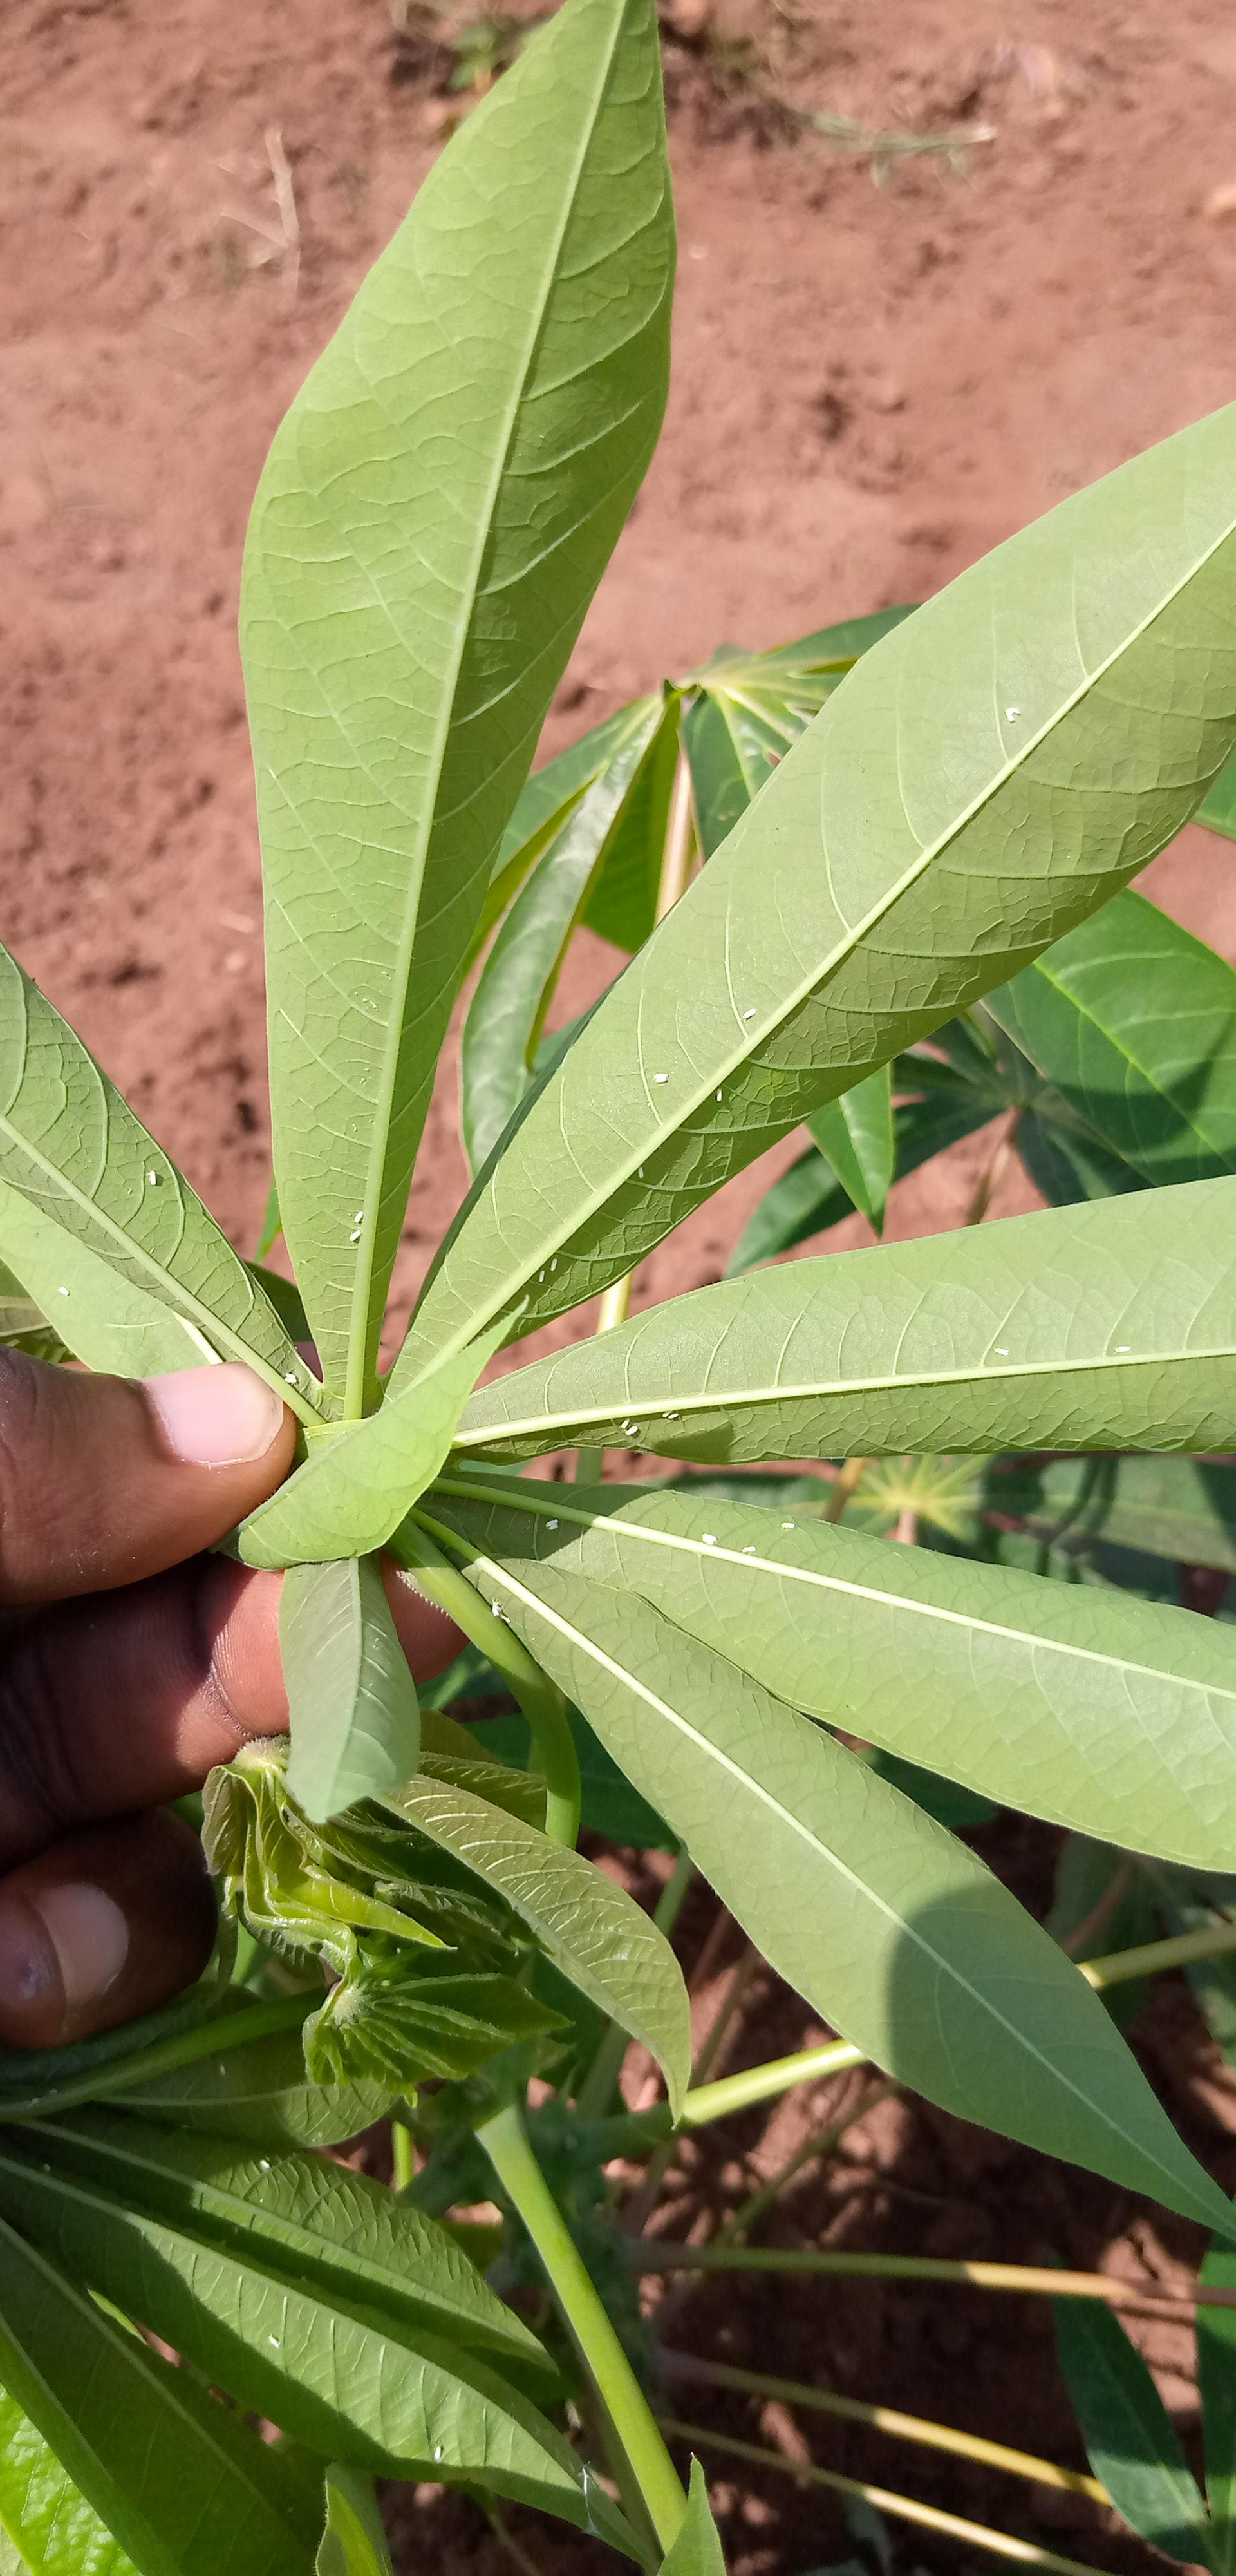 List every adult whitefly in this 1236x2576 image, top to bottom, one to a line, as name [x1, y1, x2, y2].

whitefly [998, 697, 1022, 730]
whitefly [734, 1003, 760, 1029]
whitefly [641, 1064, 675, 1089]
whitefly [711, 1082, 728, 1106]
whitefly [633, 1153, 649, 1186]
whitefly [139, 1157, 177, 1196]
whitefly [345, 1198, 369, 1228]
whitefly [344, 1229, 366, 1255]
whitefly [545, 1243, 563, 1274]
whitefly [530, 1260, 547, 1294]
whitefly [46, 1275, 75, 1301]
whitefly [1113, 1334, 1134, 1359]
whitefly [986, 1337, 1009, 1361]
whitefly [276, 1362, 303, 1399]
whitefly [281, 1370, 301, 1392]
whitefly [657, 1401, 688, 1432]
whitefly [605, 1406, 644, 1449]
whitefly [661, 1406, 682, 1431]
whitefly [615, 1417, 637, 1446]
whitefly [531, 1502, 561, 1533]
whitefly [774, 1508, 804, 1540]
whitefly [539, 1513, 569, 1541]
whitefly [699, 1519, 718, 1554]
whitefly [685, 1520, 722, 1558]
whitefly [744, 1541, 760, 1568]
whitefly [485, 1596, 513, 1628]
whitefly [208, 2058, 229, 2079]
whitefly [248, 2153, 281, 2181]
whitefly [32, 2156, 54, 2183]
whitefly [259, 2331, 288, 2353]
whitefly [415, 2433, 457, 2468]